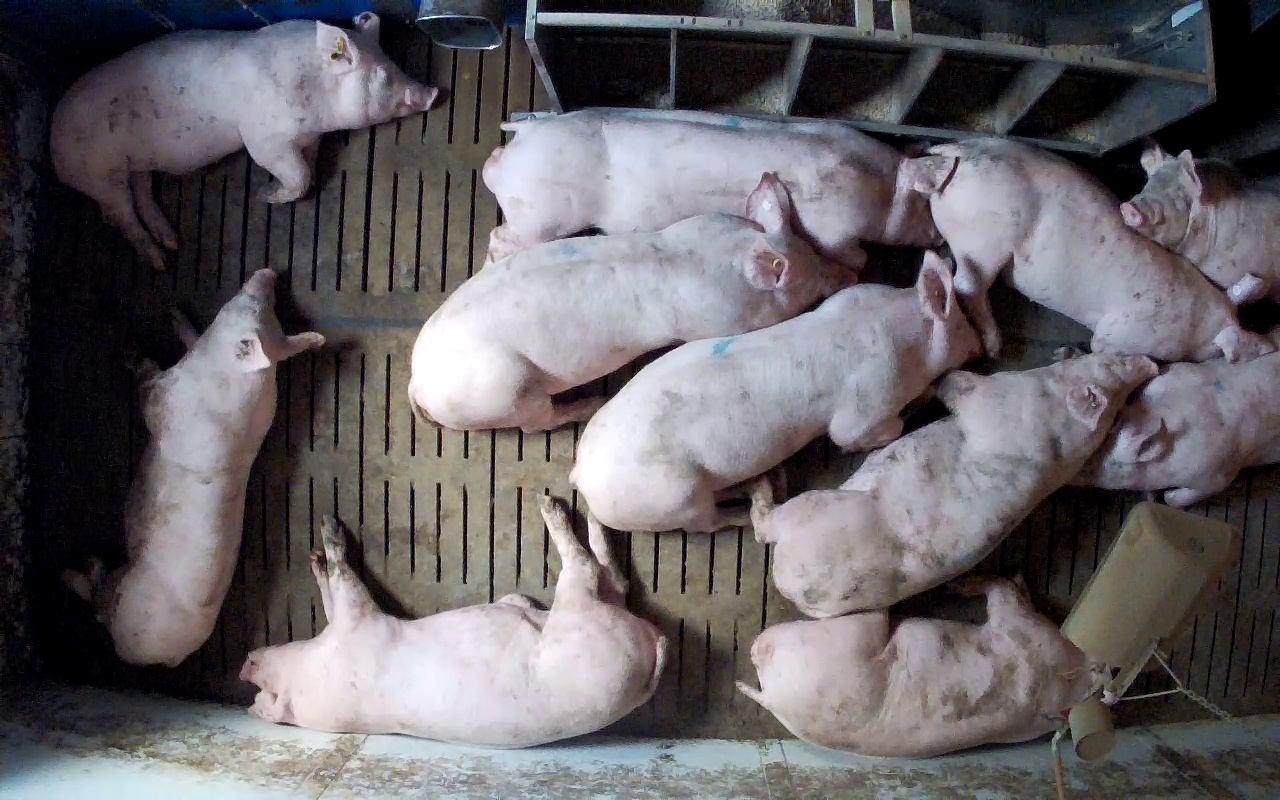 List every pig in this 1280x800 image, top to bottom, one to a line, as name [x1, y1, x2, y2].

pig [47, 11, 441, 277]
pig [482, 106, 960, 275]
pig [924, 134, 1279, 367]
pig [1118, 145, 1279, 298]
pig [409, 172, 861, 435]
pig [570, 252, 984, 536]
pig [61, 267, 329, 669]
pig [1068, 334, 1279, 508]
pig [747, 352, 1161, 620]
pig [237, 493, 673, 749]
pig [733, 570, 1106, 759]